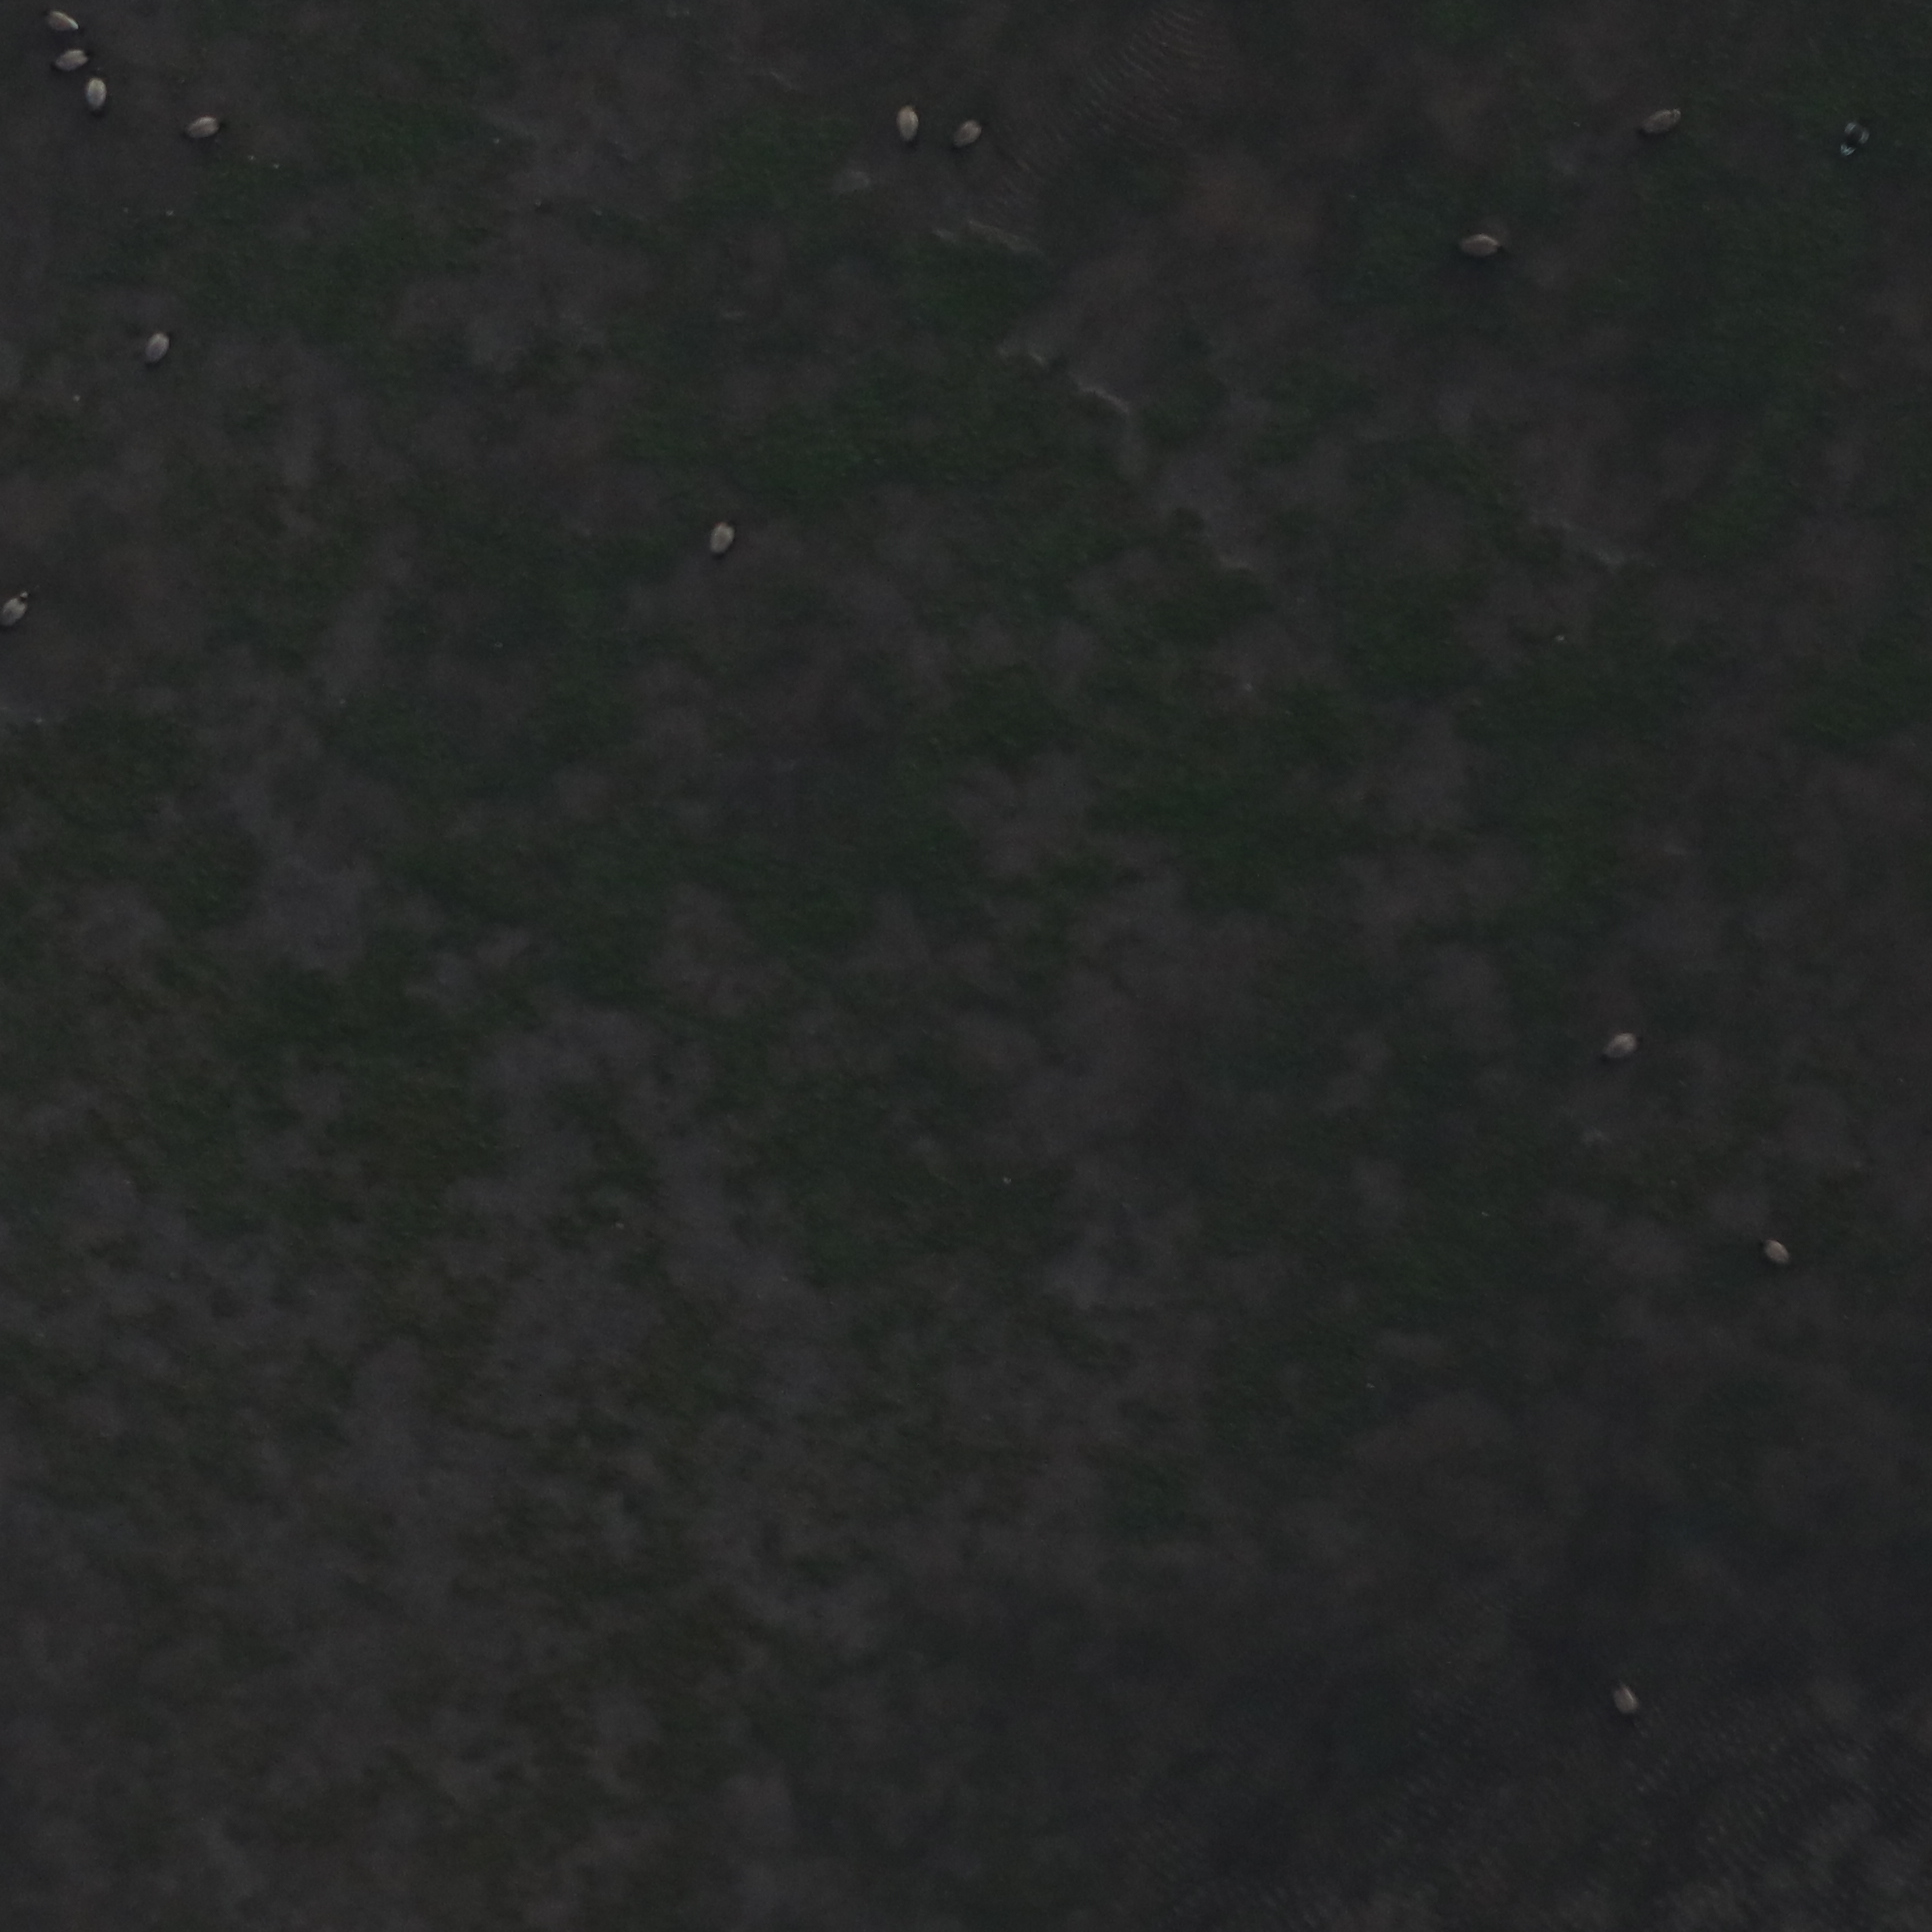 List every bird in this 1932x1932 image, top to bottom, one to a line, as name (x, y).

Canada goose (63, 22)
Canada goose (75, 61)
Canada goose (99, 91)
Canada goose (1663, 119)
Canada goose (910, 122)
Canada goose (201, 123)
Canada goose (972, 133)
brant (1854, 136)
Canada goose (1481, 245)
Canada goose (156, 347)
Canada goose (725, 537)
Canada goose (18, 610)
Canada goose (1619, 1042)
Canada goose (1778, 1254)
Canada goose (1623, 1704)